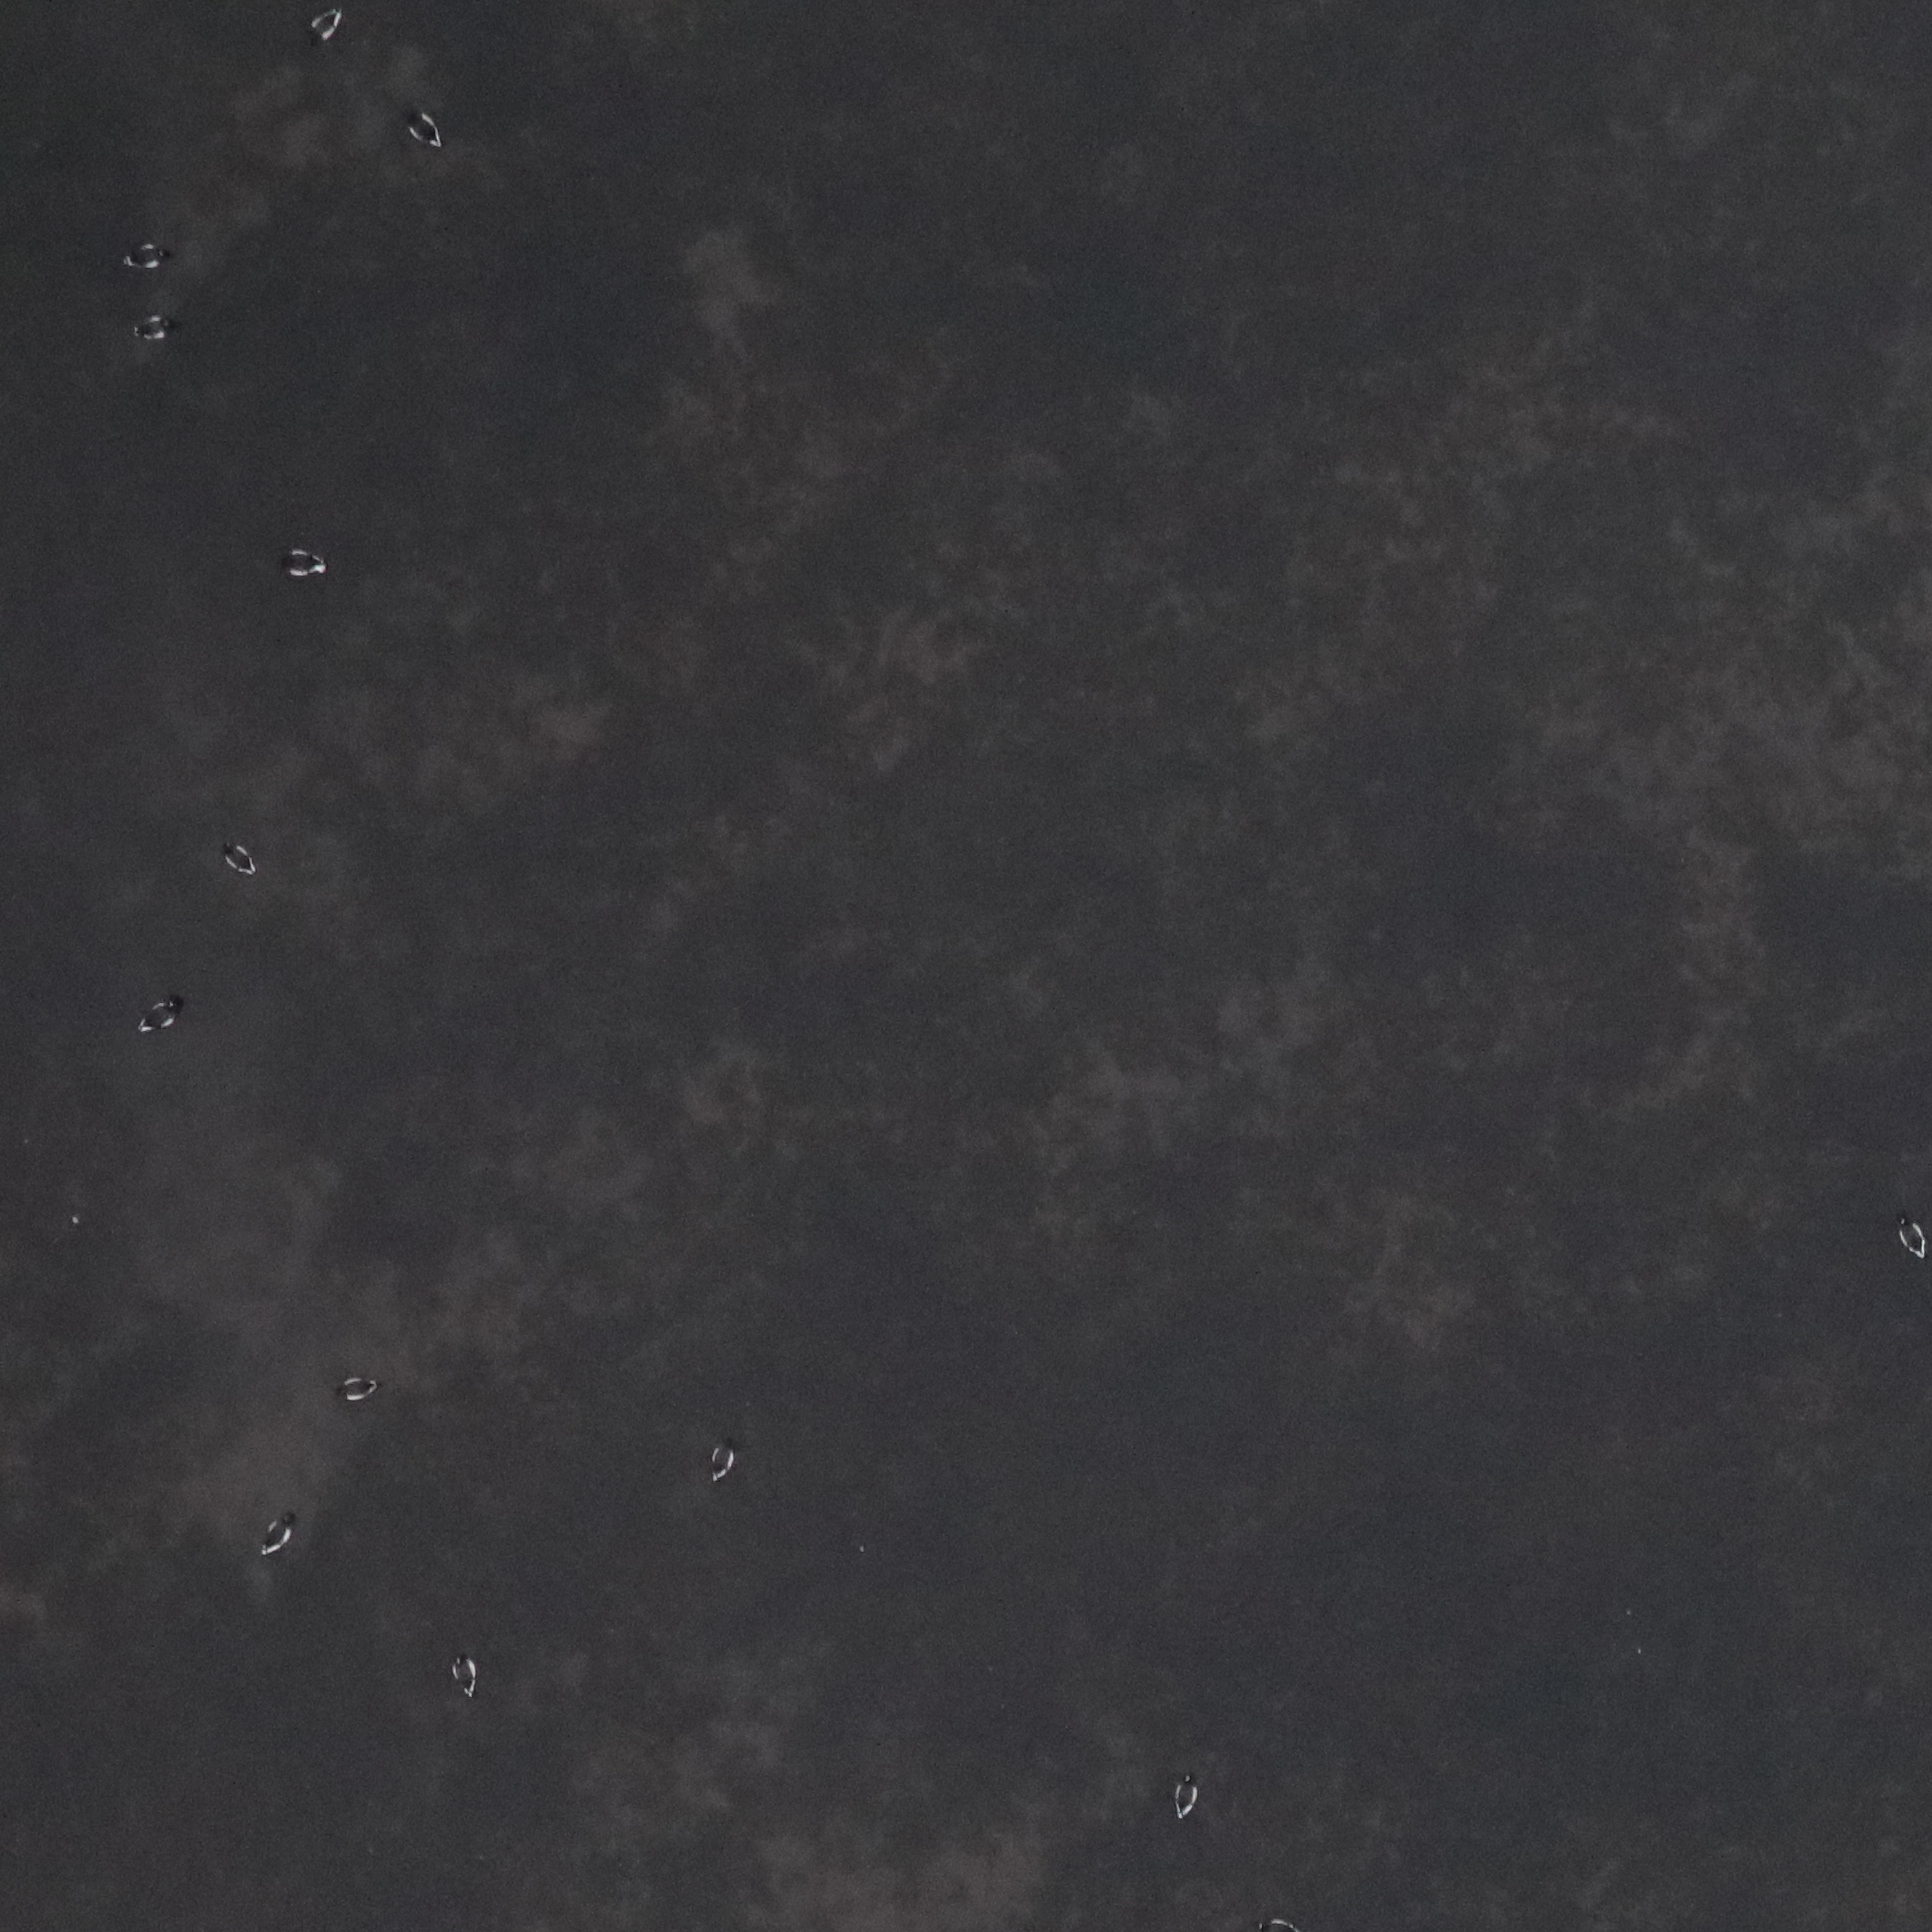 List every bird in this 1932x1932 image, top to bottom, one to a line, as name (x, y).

brant (324, 32)
brant (425, 130)
brant (148, 256)
brant (153, 329)
brant (303, 563)
brant (240, 858)
brant (160, 1014)
brant (1912, 1235)
brant (358, 1389)
brant (723, 1461)
brant (278, 1534)
brant (465, 1673)
brant (1185, 1795)
brant (1280, 1929)